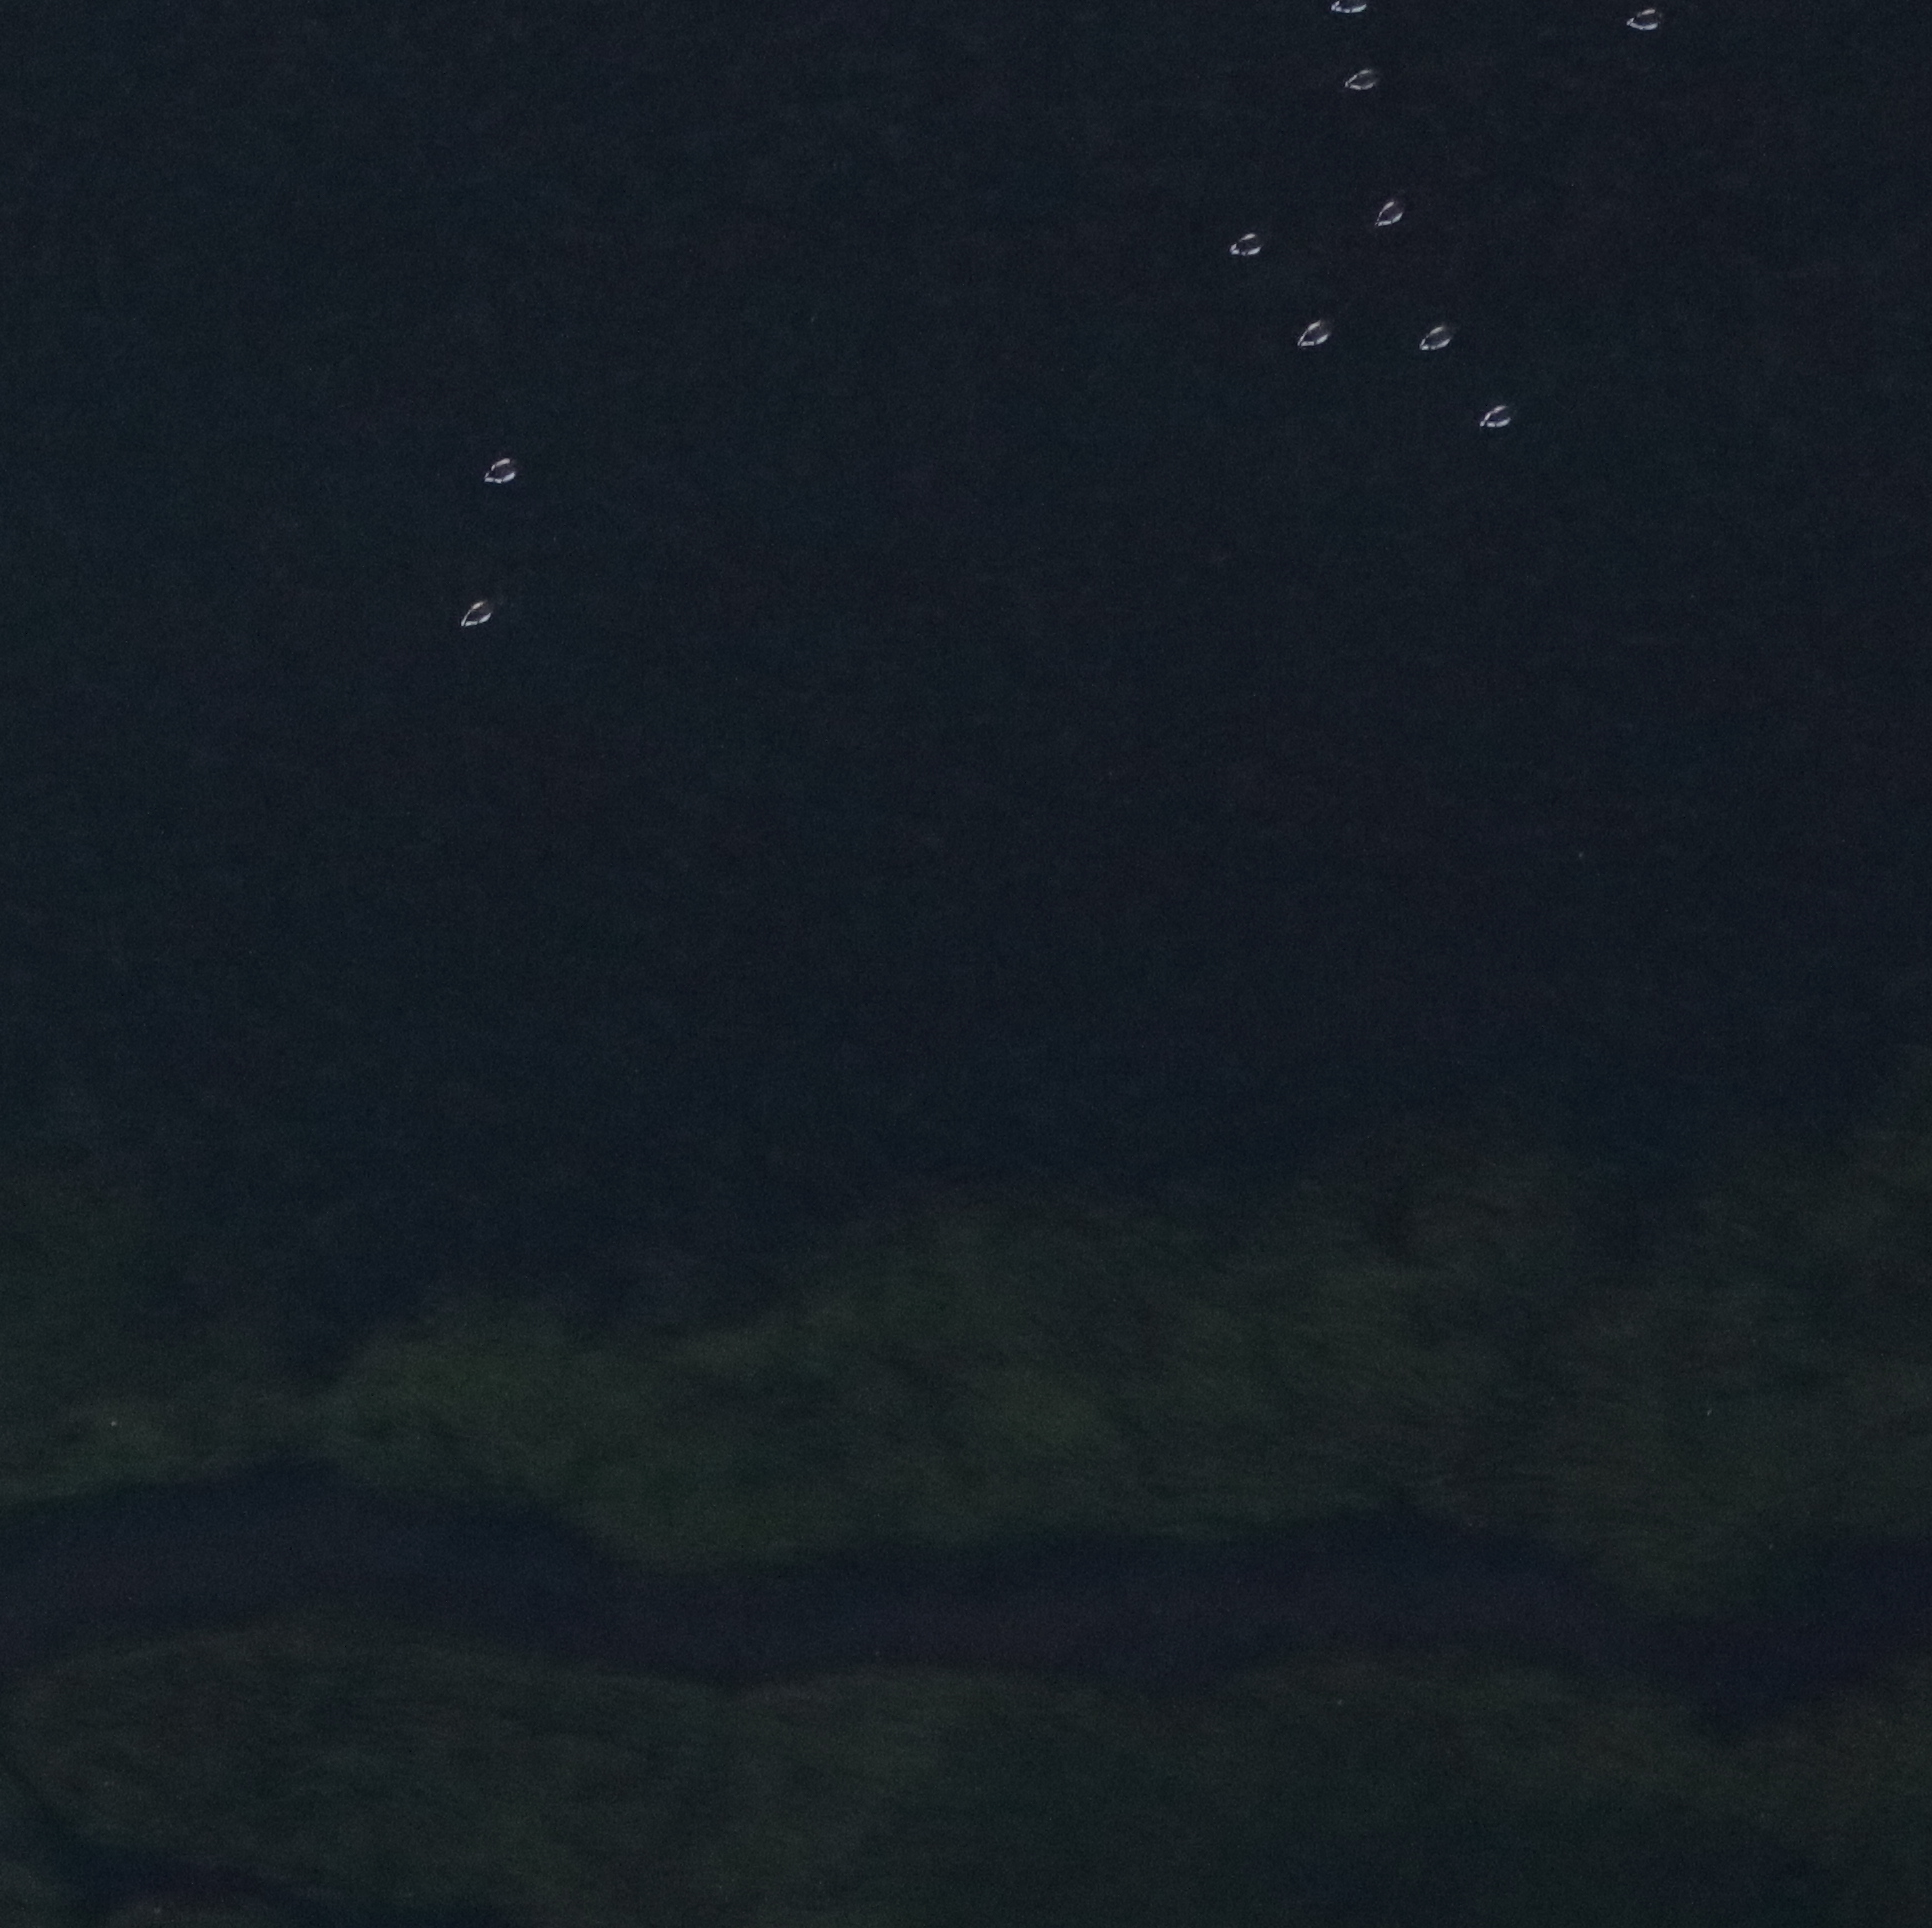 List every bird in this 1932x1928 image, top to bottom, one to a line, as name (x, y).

brant (1353, 2)
brant (1646, 18)
brant (1364, 80)
brant (1391, 212)
brant (1246, 246)
brant (1316, 332)
brant (1437, 338)
brant (1498, 416)
brant (502, 470)
brant (478, 614)